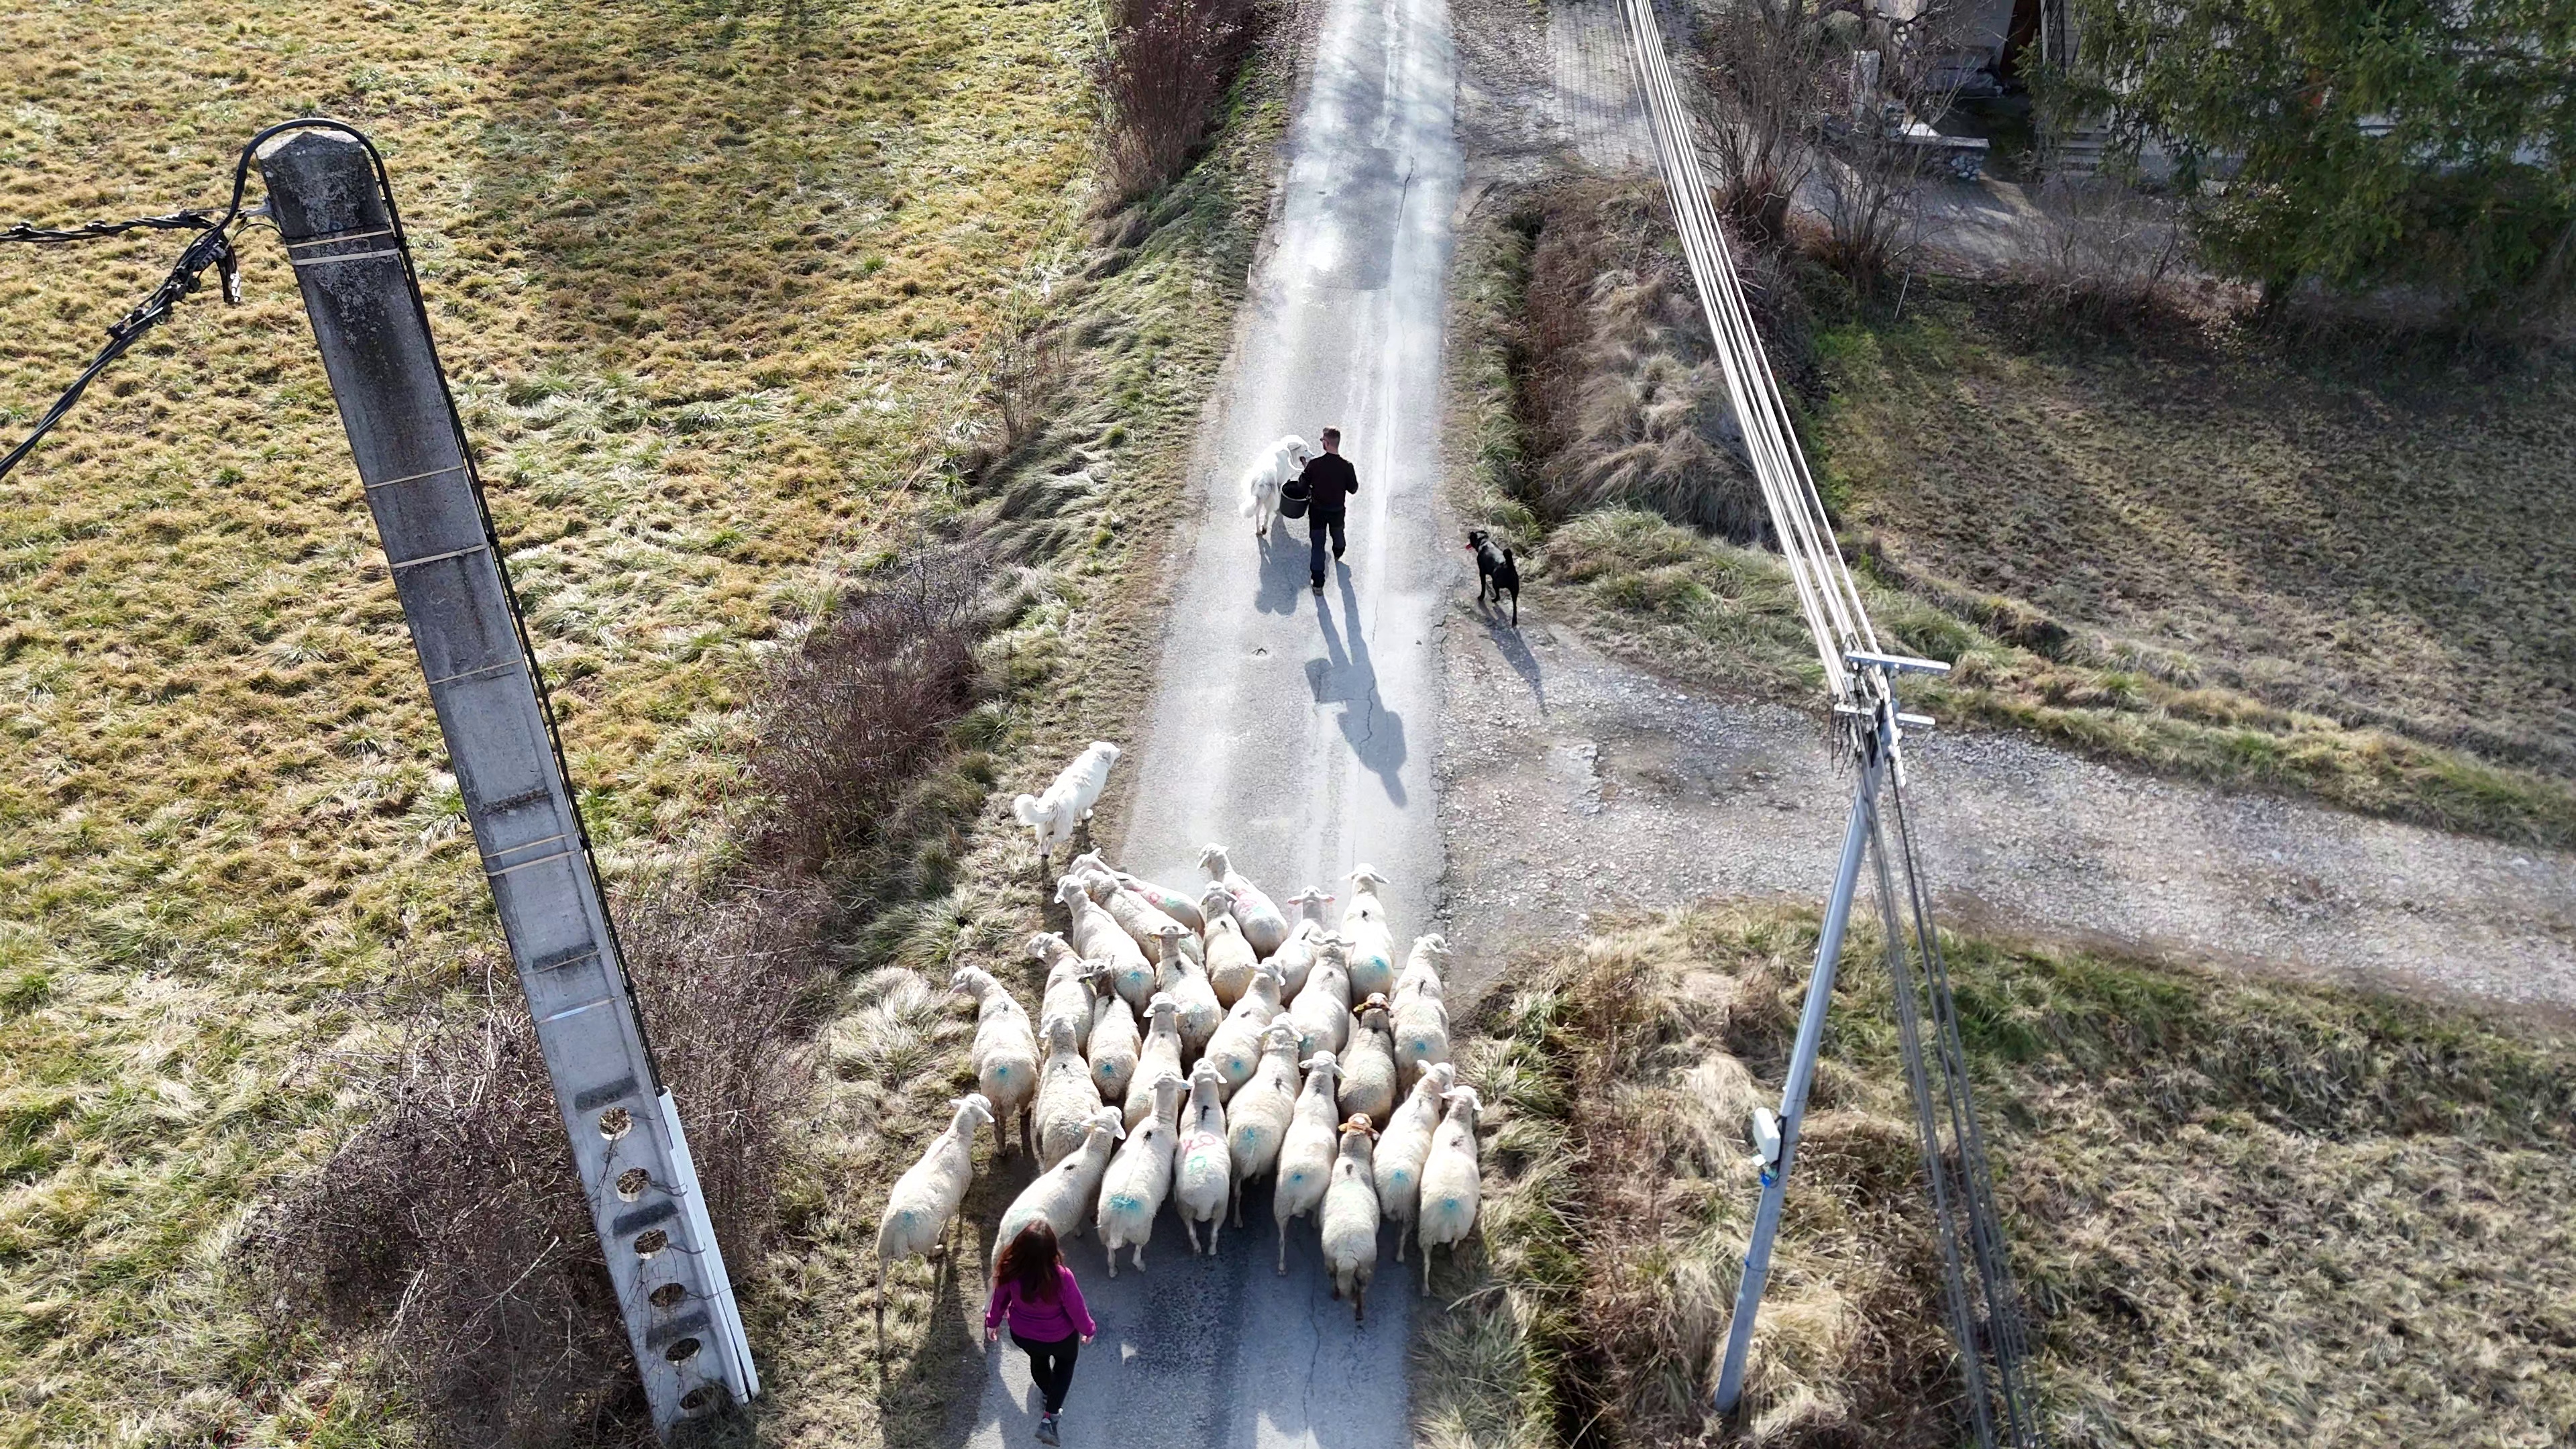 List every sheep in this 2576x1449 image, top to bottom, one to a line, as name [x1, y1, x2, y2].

sheep [1197, 843, 1288, 957]
sheep [1069, 847, 1209, 935]
sheep [1339, 862, 1397, 1010]
sheep [1079, 869, 1206, 970]
sheep [1054, 873, 1155, 1009]
sheep [1198, 881, 1259, 1012]
sheep [1273, 885, 1336, 1005]
sheep [1146, 924, 1222, 1057]
sheep [1287, 930, 1355, 1062]
sheep [1025, 931, 1098, 1049]
sheep [1388, 933, 1453, 1101]
sheep [1077, 955, 1142, 1102]
sheep [1199, 956, 1286, 1103]
sheep [949, 965, 1041, 1157]
sheep [1335, 992, 1397, 1124]
sheep [1124, 992, 1186, 1136]
sheep [1029, 1006, 1114, 1175]
sheep [1225, 1012, 1303, 1227]
sheep [1274, 1049, 1346, 1277]
sheep [1173, 1058, 1232, 1256]
sheep [1372, 1060, 1456, 1261]
sheep [1098, 1065, 1190, 1276]
sheep [1418, 1085, 1485, 1296]
sheep [875, 1093, 996, 1309]
sheep [991, 1105, 1126, 1269]
sheep [1318, 1113, 1380, 1321]